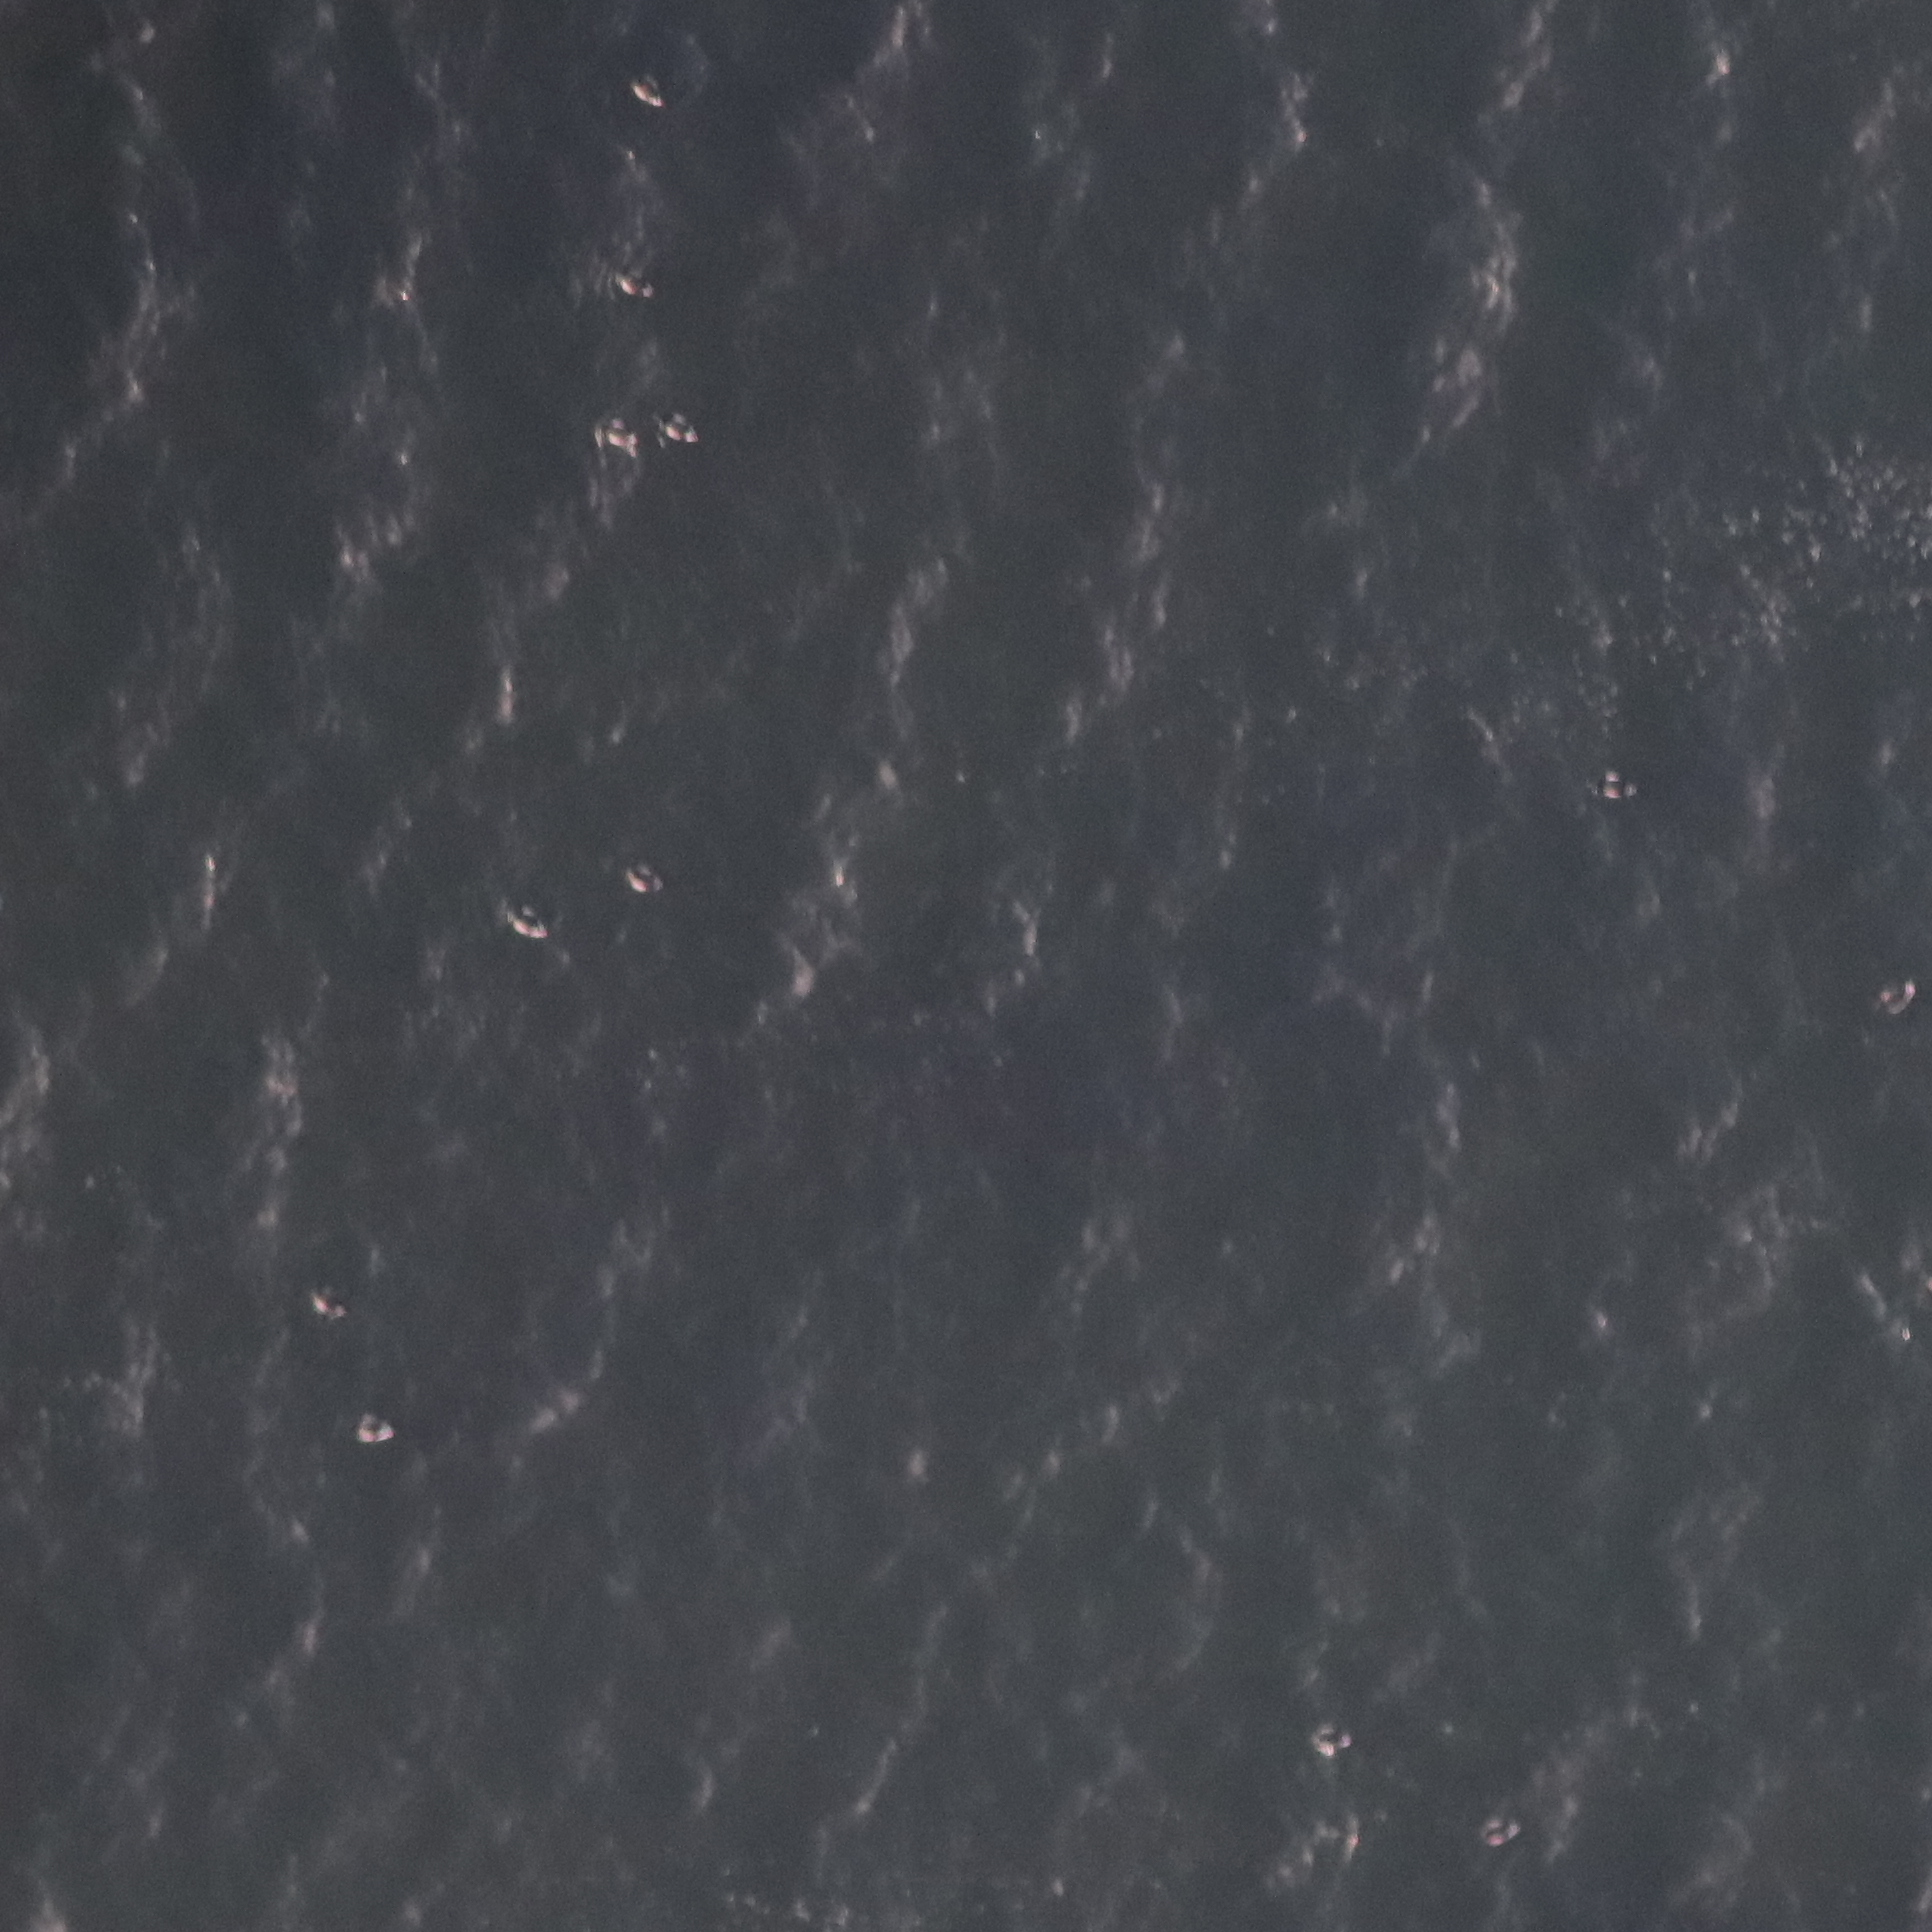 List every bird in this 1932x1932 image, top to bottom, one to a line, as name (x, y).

brant (646, 89)
brant (633, 281)
brant (679, 427)
brant (619, 433)
brant (1614, 787)
brant (643, 880)
brant (528, 925)
brant (1897, 999)
brant (323, 1301)
brant (372, 1425)
brant (1328, 1737)
brant (1499, 1831)